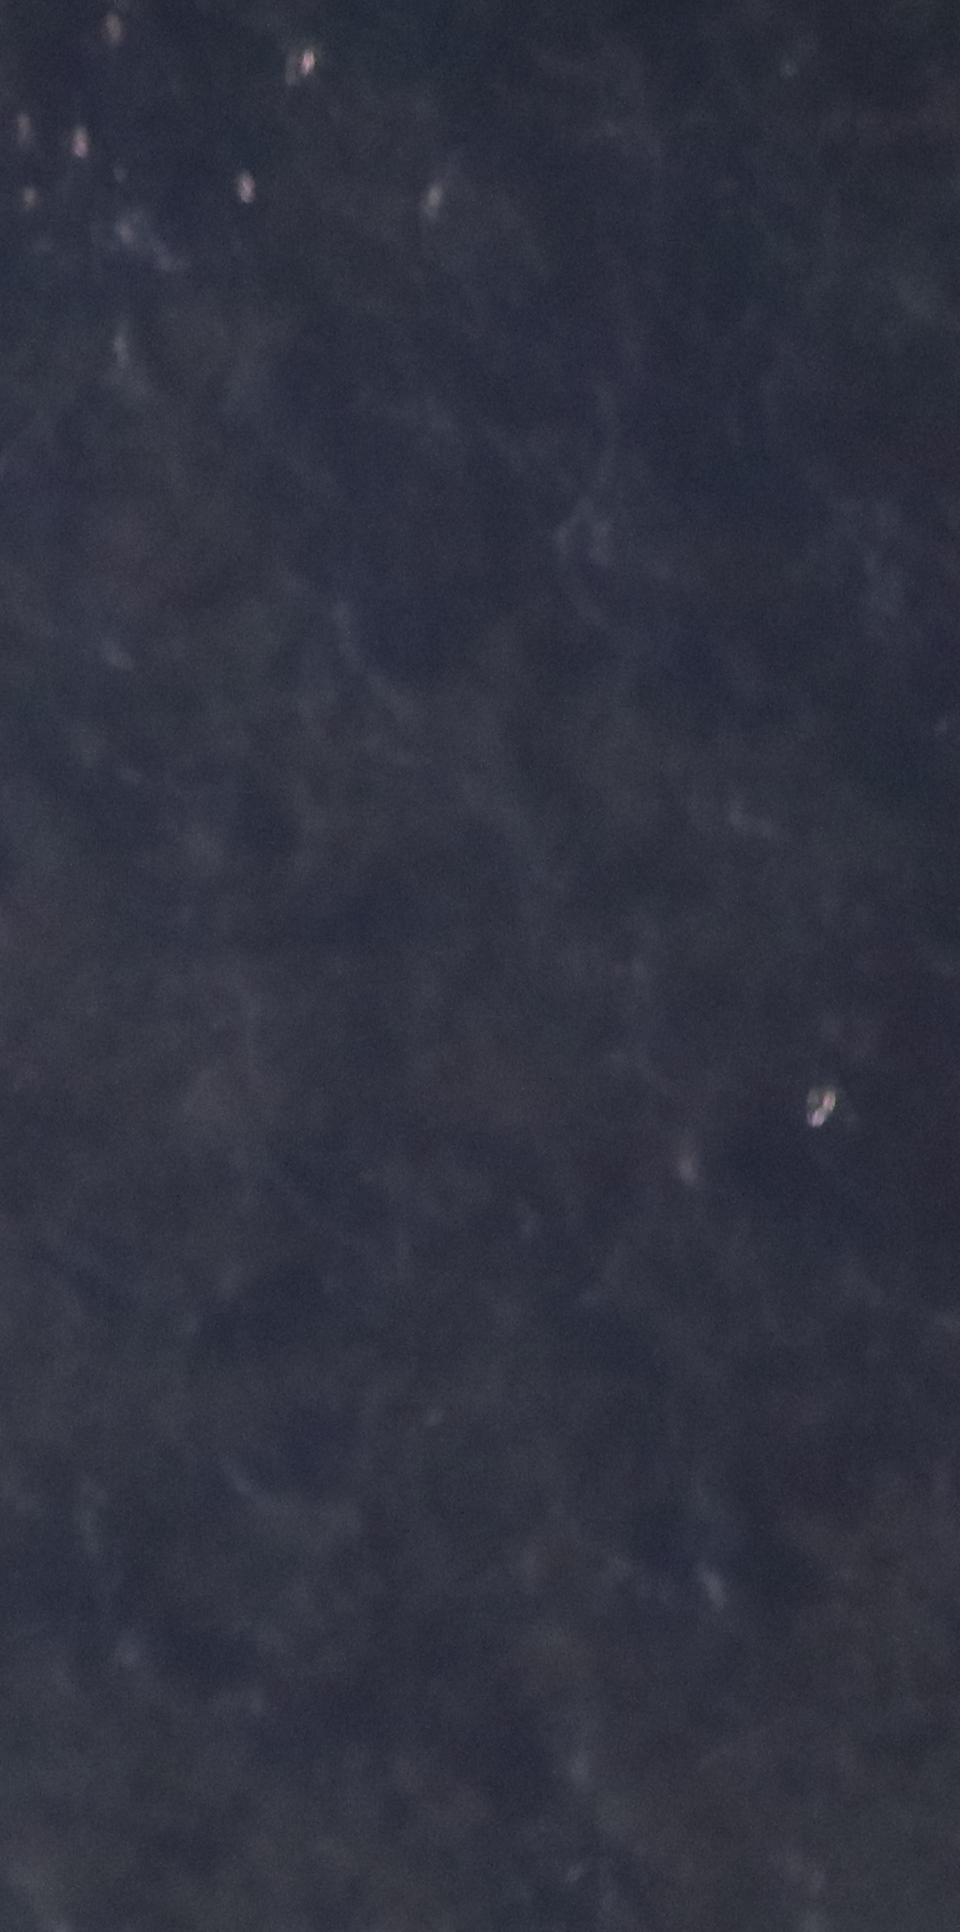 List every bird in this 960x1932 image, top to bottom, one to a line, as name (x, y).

other bird (110, 29)
other bird (306, 62)
other bird (22, 129)
other bird (79, 145)
other bird (246, 188)
other bird (28, 200)
brant (819, 1103)